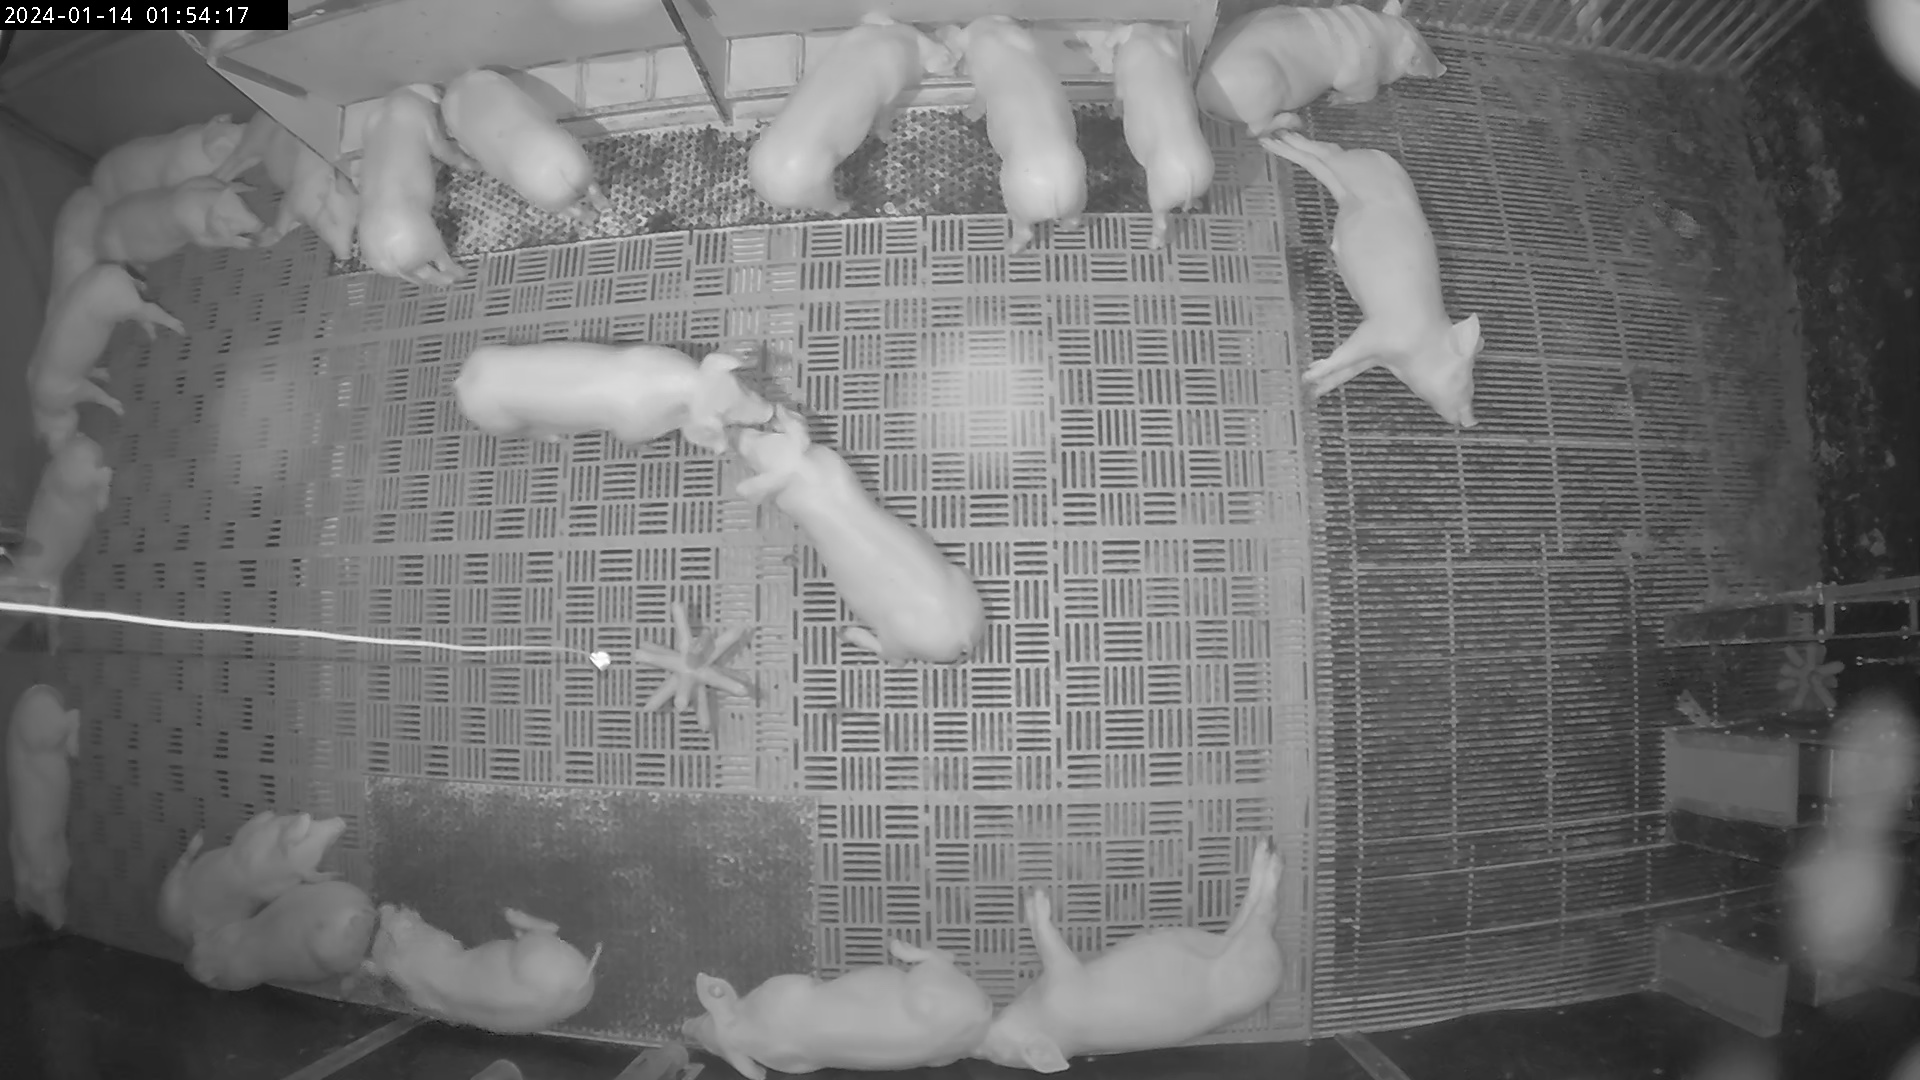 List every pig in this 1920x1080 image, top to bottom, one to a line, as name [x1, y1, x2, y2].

pig [1194, 0, 1448, 134]
pig [744, 15, 954, 217]
pig [933, 17, 1087, 252]
pig [1100, 21, 1216, 252]
pig [440, 66, 610, 225]
pig [357, 80, 479, 290]
pig [214, 108, 360, 262]
pig [90, 109, 247, 206]
pig [1256, 124, 1487, 432]
pig [87, 177, 265, 275]
pig [46, 184, 106, 317]
pig [23, 264, 187, 458]
pig [448, 334, 774, 460]
pig [720, 398, 990, 667]
pig [2, 433, 112, 654]
pig [3, 683, 82, 932]
pig [156, 806, 348, 948]
pig [969, 836, 1291, 1076]
pig [181, 880, 381, 1001]
pig [360, 900, 601, 1035]
pig [679, 935, 994, 1080]